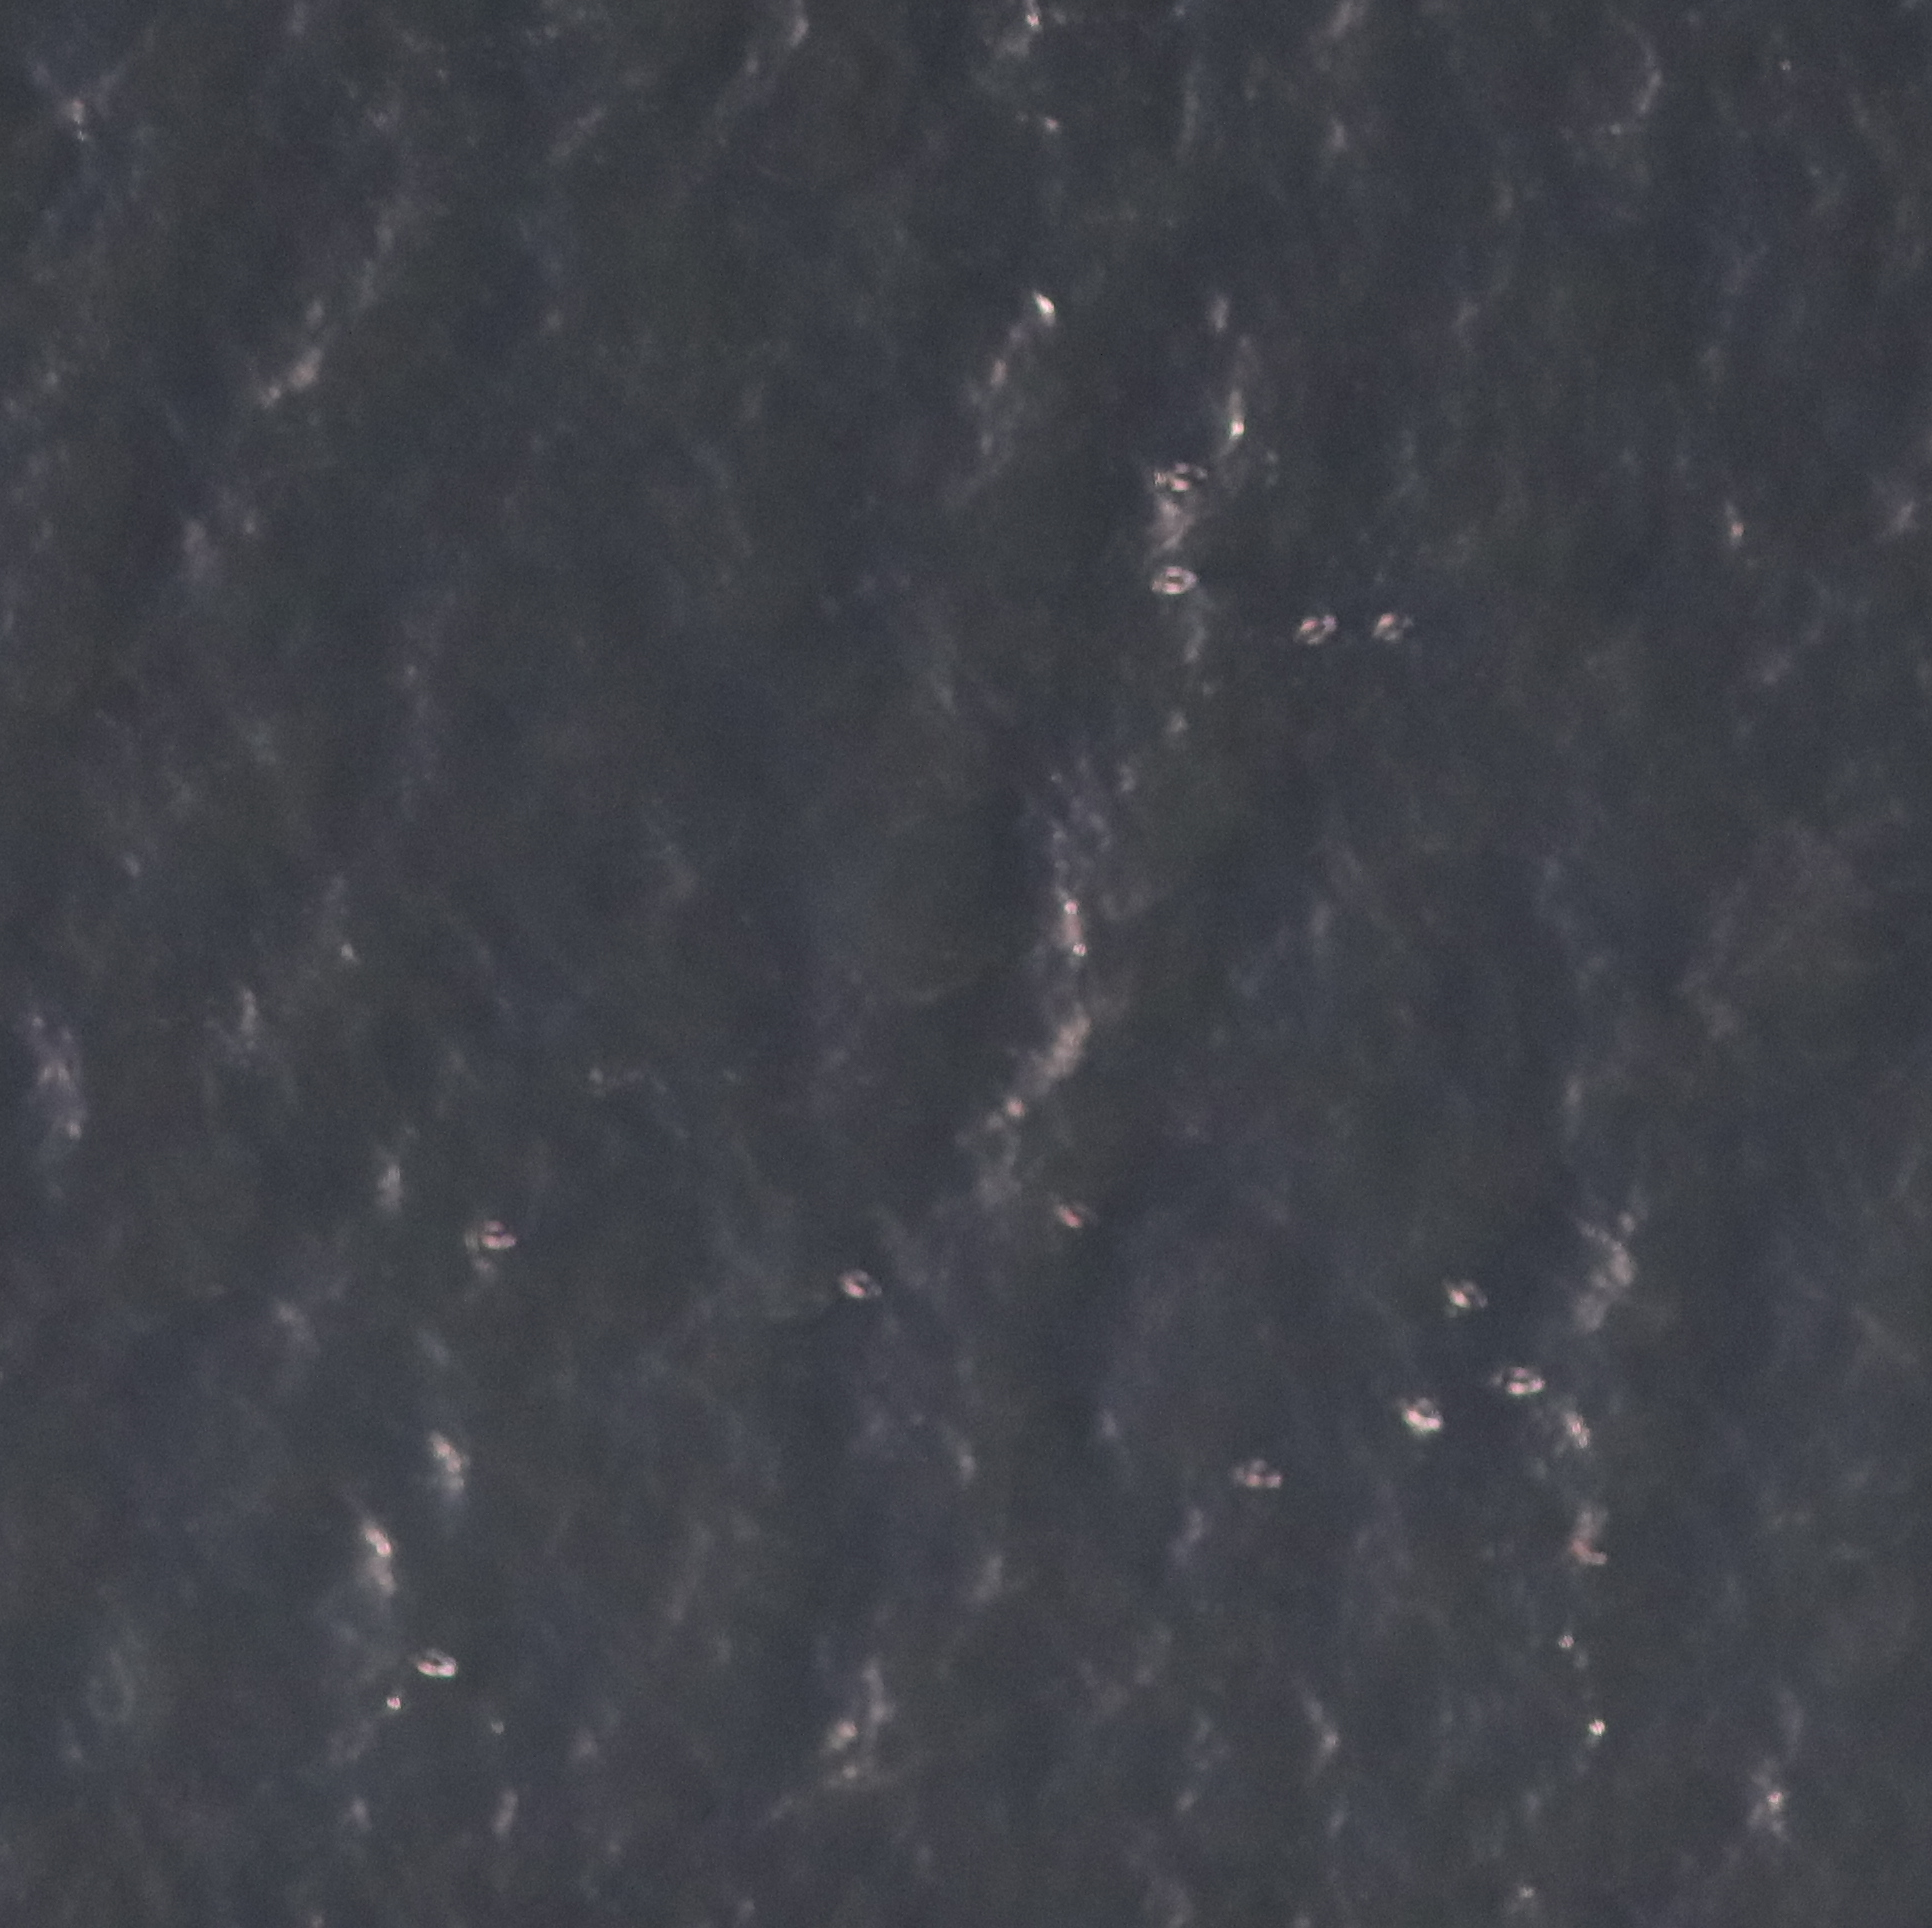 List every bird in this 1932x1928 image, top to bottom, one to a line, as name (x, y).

brant (1184, 473)
brant (1172, 581)
brant (1391, 622)
brant (1311, 628)
brant (1080, 1210)
brant (498, 1236)
brant (865, 1285)
brant (1467, 1292)
brant (1528, 1379)
brant (1427, 1416)
brant (1260, 1476)
brant (435, 1666)